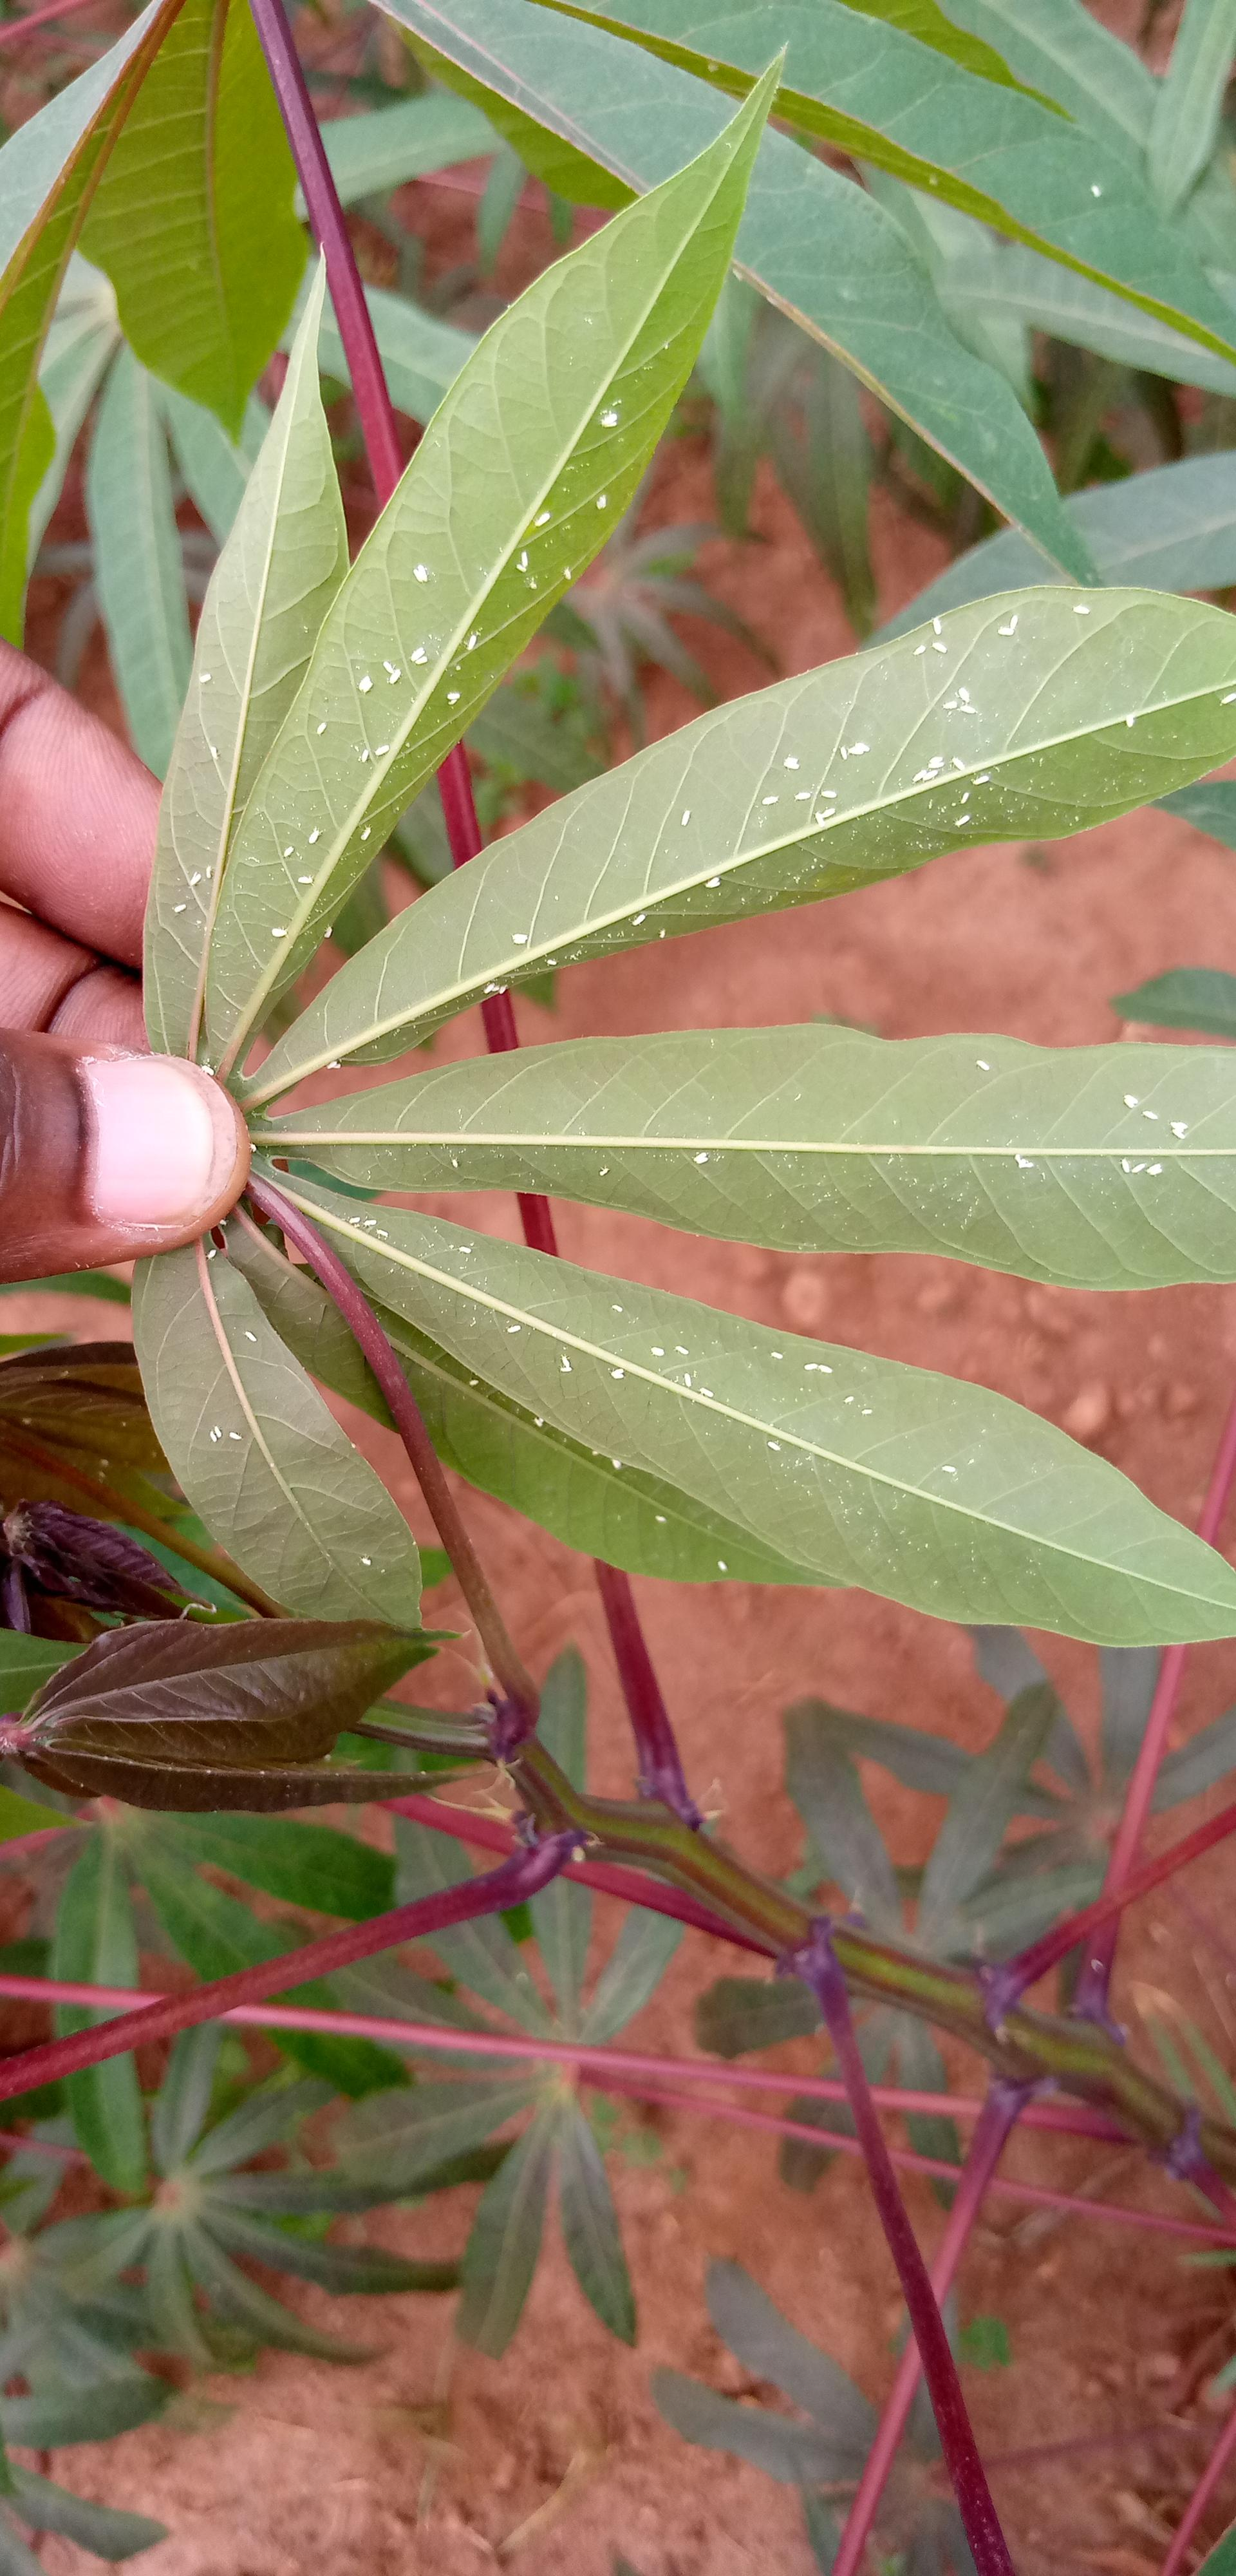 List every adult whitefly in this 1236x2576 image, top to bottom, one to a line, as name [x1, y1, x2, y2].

whitefly [594, 402, 630, 437]
whitefly [589, 489, 618, 513]
whitefly [533, 502, 558, 531]
whitefly [512, 545, 533, 582]
whitefly [509, 547, 534, 574]
whitefly [408, 556, 440, 582]
whitefly [557, 563, 576, 587]
whitefly [1063, 595, 1091, 625]
whitefly [986, 605, 1024, 639]
whitefly [929, 607, 951, 636]
whitefly [998, 613, 1040, 649]
whitefly [462, 620, 487, 657]
whitefly [928, 630, 955, 654]
whitefly [411, 636, 435, 667]
whitefly [905, 638, 936, 662]
whitefly [368, 649, 414, 694]
whitefly [380, 658, 402, 690]
whitefly [191, 663, 222, 696]
whitefly [348, 670, 377, 700]
whitefly [941, 682, 985, 718]
whitefly [1207, 682, 1236, 711]
whitefly [446, 683, 463, 715]
whitefly [939, 687, 992, 731]
whitefly [306, 706, 333, 742]
whitefly [1109, 707, 1138, 739]
whitefly [369, 723, 390, 763]
whitefly [832, 724, 883, 768]
whitefly [838, 731, 877, 764]
whitefly [204, 738, 239, 767]
whitefly [350, 739, 379, 775]
whitefly [915, 742, 946, 780]
whitefly [948, 750, 975, 775]
whitefly [776, 756, 804, 777]
whitefly [909, 760, 941, 790]
whitefly [968, 768, 995, 788]
whitefly [816, 774, 843, 804]
whitefly [789, 777, 817, 808]
whitefly [950, 780, 982, 806]
whitefly [755, 781, 783, 813]
whitefly [805, 800, 847, 830]
whitefly [675, 804, 700, 829]
whitefly [948, 808, 985, 826]
whitefly [351, 813, 389, 848]
whitefly [304, 816, 324, 847]
whitefly [270, 823, 302, 867]
whitefly [192, 848, 221, 884]
whitefly [692, 867, 733, 895]
whitefly [174, 868, 204, 892]
whitefly [290, 872, 319, 889]
whitefly [162, 895, 191, 927]
whitefly [618, 906, 657, 933]
whitefly [260, 916, 303, 947]
whitefly [316, 921, 355, 943]
whitefly [510, 925, 534, 952]
whitefly [541, 941, 569, 974]
whitefly [471, 974, 516, 1012]
whitefly [965, 1052, 998, 1078]
whitefly [1110, 1075, 1141, 1113]
whitefly [1139, 1092, 1163, 1130]
whitefly [1168, 1108, 1190, 1144]
whitefly [1112, 1140, 1146, 1196]
whitefly [1006, 1142, 1045, 1172]
whitefly [687, 1144, 724, 1169]
whitefly [439, 1151, 474, 1173]
whitefly [1130, 1151, 1164, 1182]
whitefly [585, 1155, 619, 1184]
whitefly [341, 1200, 382, 1226]
whitefly [353, 1204, 391, 1238]
whitefly [446, 1236, 474, 1260]
whitefly [600, 1294, 626, 1319]
whitefly [496, 1309, 538, 1344]
whitefly [236, 1326, 264, 1357]
whitefly [638, 1330, 670, 1367]
whitefly [663, 1330, 695, 1363]
whitefly [754, 1333, 787, 1369]
whitefly [547, 1345, 580, 1386]
whitefly [552, 1350, 586, 1378]
whitefly [799, 1352, 832, 1383]
whitefly [601, 1358, 632, 1386]
whitefly [677, 1358, 697, 1393]
whitefly [464, 1363, 485, 1394]
whitefly [689, 1378, 736, 1411]
whitefly [837, 1388, 866, 1414]
whitefly [853, 1394, 880, 1421]
whitefly [526, 1411, 563, 1434]
whitefly [216, 1418, 247, 1439]
whitefly [202, 1425, 234, 1452]
whitefly [751, 1436, 829, 1466]
whitefly [611, 1450, 633, 1470]
whitefly [924, 1454, 961, 1482]
whitefly [641, 1506, 686, 1533]
whitefly [713, 1544, 748, 1575]
whitefly [342, 1547, 387, 1571]